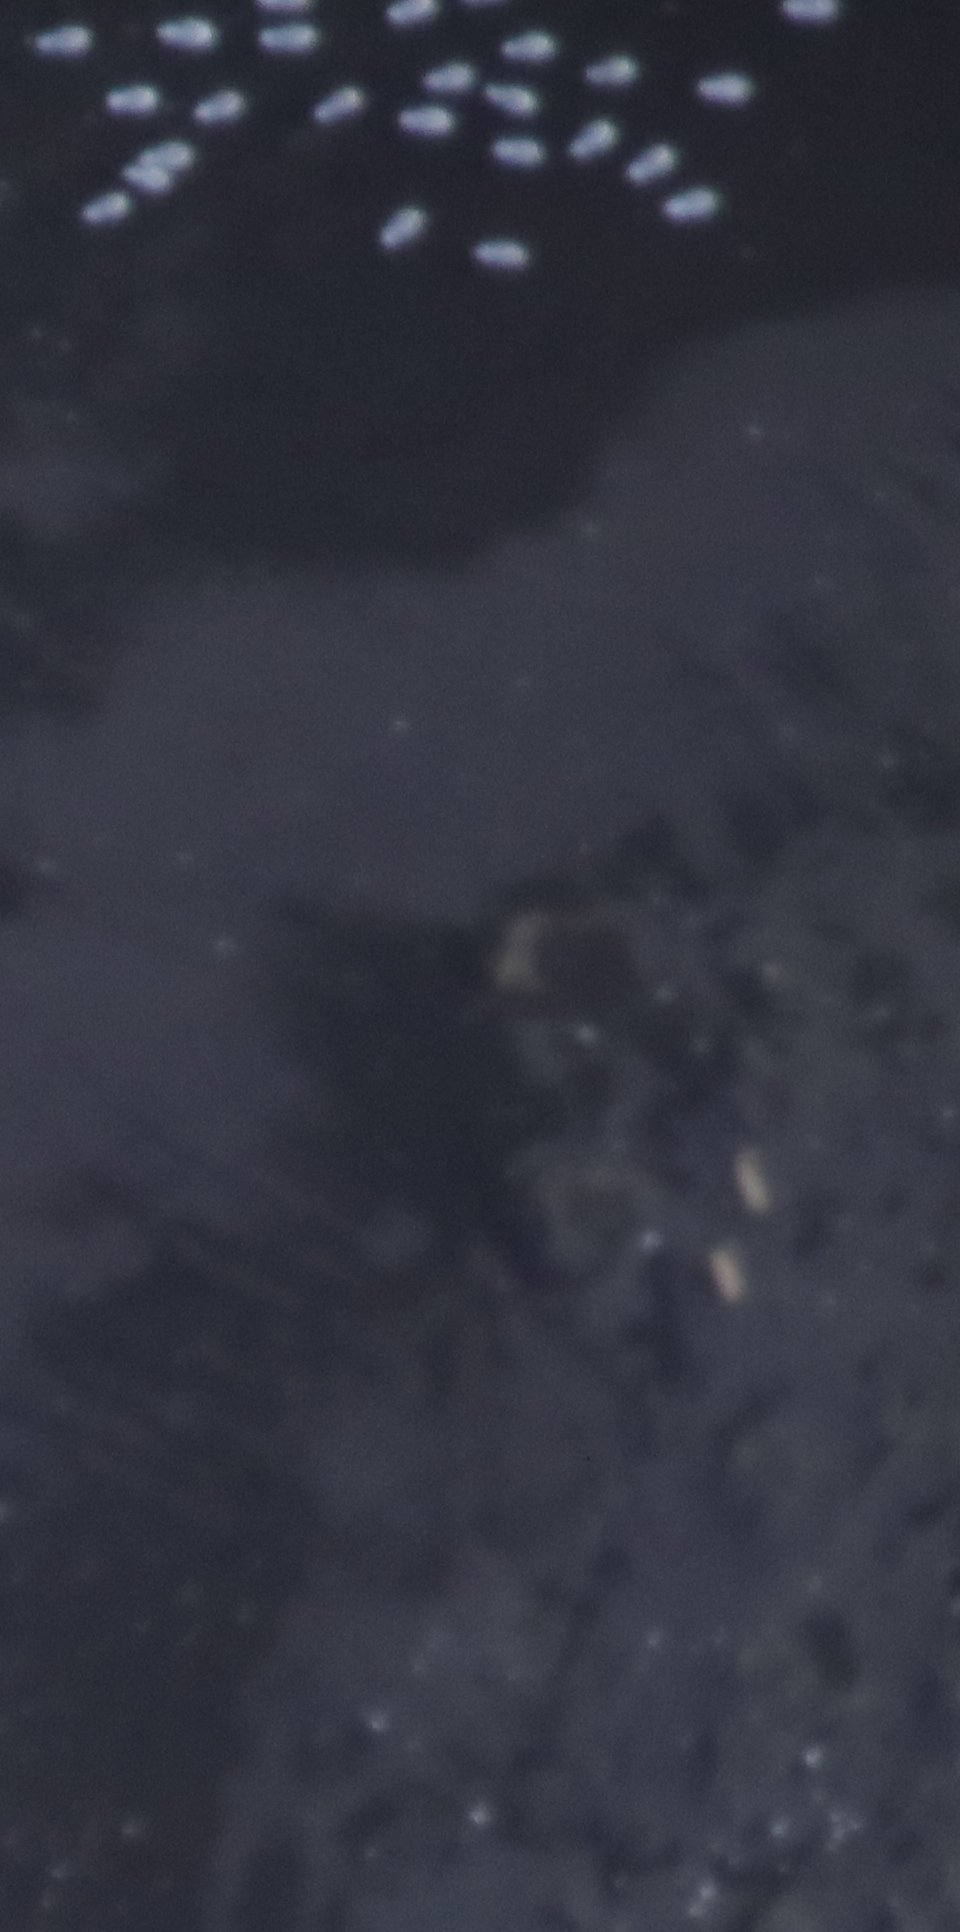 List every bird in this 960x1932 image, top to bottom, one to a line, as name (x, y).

gull (288, 3)
gull (808, 12)
gull (415, 15)
gull (191, 36)
gull (522, 37)
gull (296, 40)
gull (59, 45)
gull (444, 73)
gull (614, 73)
gull (733, 90)
gull (518, 98)
gull (132, 104)
gull (339, 109)
gull (223, 112)
gull (425, 131)
gull (590, 143)
gull (177, 148)
gull (522, 151)
gull (650, 167)
gull (147, 184)
gull (109, 209)
gull (697, 216)
gull (407, 228)
gull (500, 252)
other bird (756, 1180)
other bird (726, 1267)